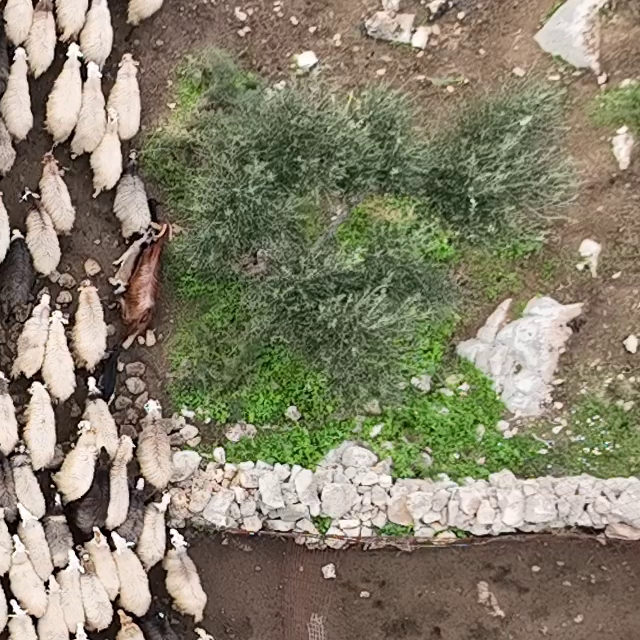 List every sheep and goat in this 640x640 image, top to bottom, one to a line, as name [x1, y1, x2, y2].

sheep [3, 2, 35, 48]
sheep [49, 2, 89, 39]
sheep [79, 2, 113, 69]
sheep [125, 2, 163, 22]
sheep [25, 4, 56, 77]
sheep [0, 8, 10, 106]
sheep [45, 43, 80, 143]
sheep [2, 46, 32, 142]
sheep [108, 54, 144, 141]
sheep [69, 61, 108, 157]
sheep [0, 90, 17, 180]
sheep [90, 108, 122, 199]
sheep [115, 149, 152, 236]
sheep [39, 152, 75, 233]
sheep [0, 187, 8, 273]
sheep [18, 188, 62, 277]
goat [147, 198, 158, 227]
goat [121, 220, 168, 349]
sheep [0, 227, 36, 303]
goat [111, 227, 147, 291]
sheep [76, 280, 107, 369]
sheep [11, 293, 50, 379]
sheep [42, 312, 76, 402]
goat [101, 341, 123, 398]
sheep [0, 372, 18, 456]
sheep [85, 378, 118, 461]
sheep [23, 380, 57, 471]
sheep [136, 396, 173, 489]
sheep [51, 421, 99, 504]
sheep [0, 434, 18, 522]
sheep [102, 435, 133, 530]
sheep [11, 440, 46, 518]
sheep [65, 446, 112, 543]
sheep [119, 475, 145, 543]
sheep [40, 489, 74, 569]
sheep [135, 493, 172, 571]
sheep [15, 502, 54, 581]
sheep [0, 510, 11, 579]
sheep [80, 523, 123, 602]
sheep [164, 527, 208, 623]
sheep [108, 531, 151, 617]
sheep [6, 535, 49, 616]
sheep [0, 547, 7, 637]
sheep [75, 548, 112, 630]
sheep [56, 549, 87, 631]
sheep [39, 574, 69, 639]
sheep [4, 598, 43, 639]
sheep [147, 598, 188, 639]
sheep [116, 608, 154, 639]
sheep [45, 621, 92, 639]
sheep [193, 627, 235, 639]